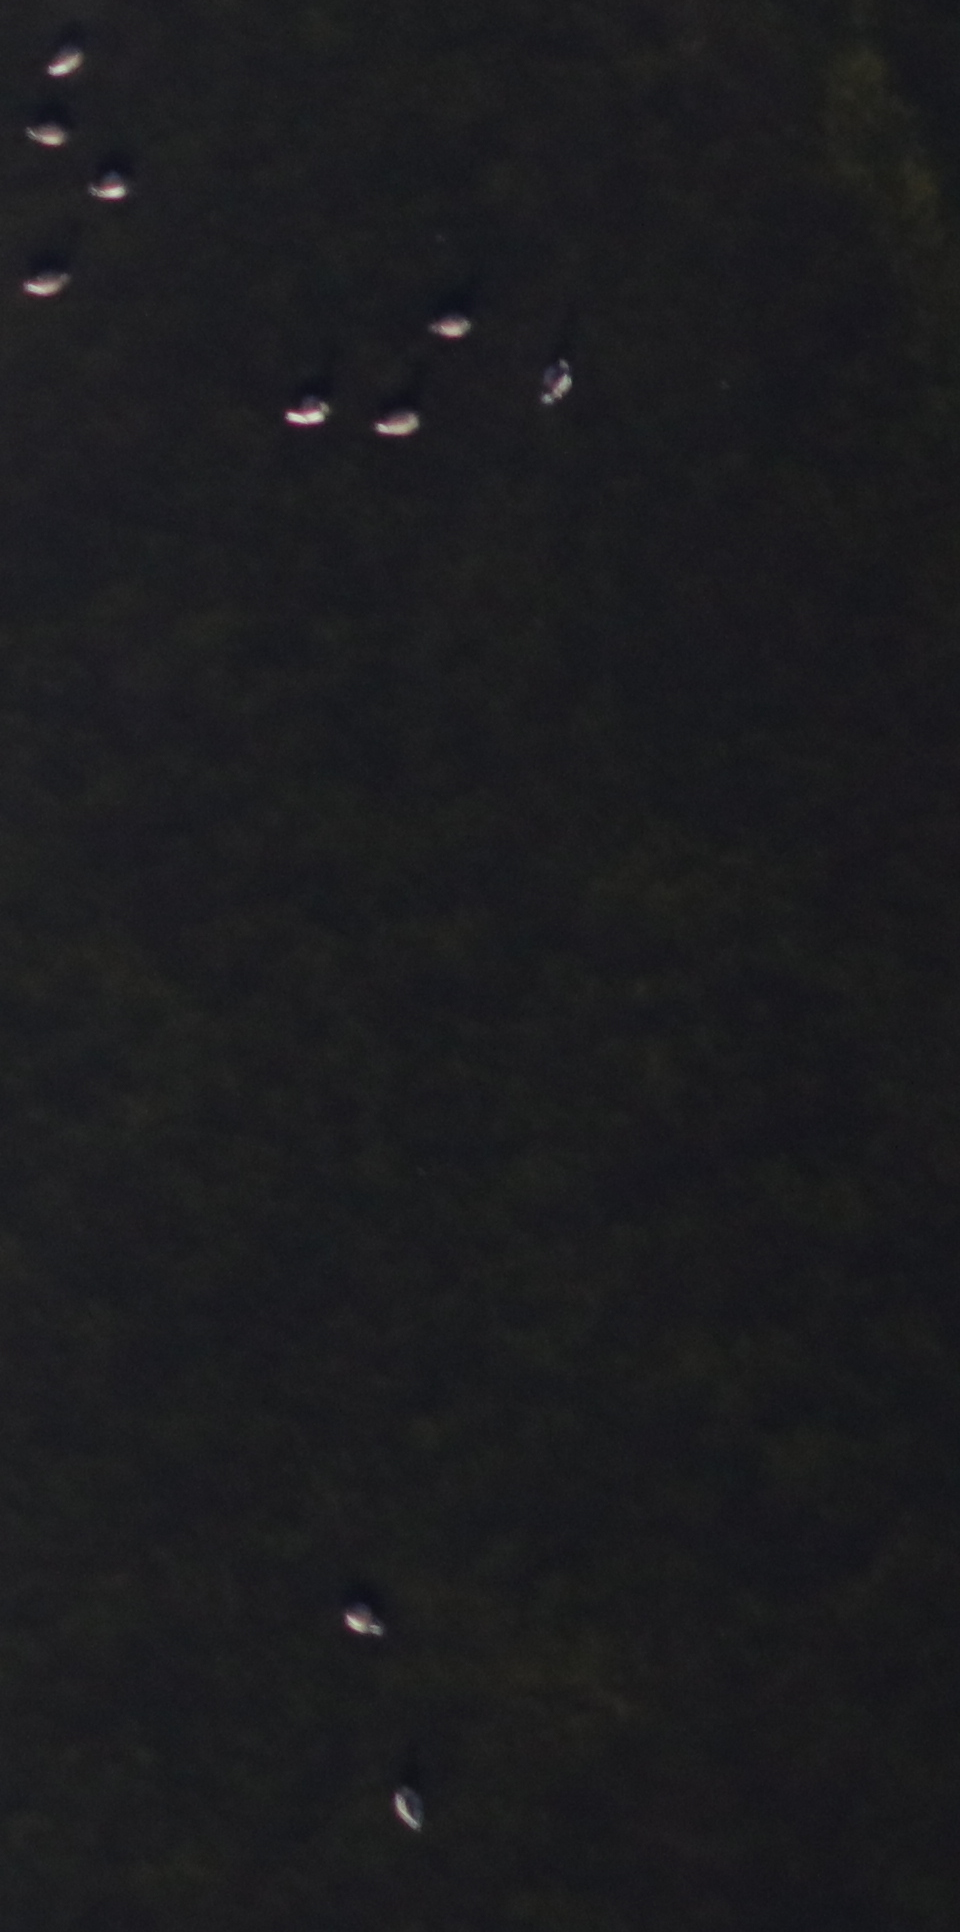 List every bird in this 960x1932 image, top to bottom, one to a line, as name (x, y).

brant (69, 70)
brant (52, 134)
brant (113, 185)
brant (48, 275)
brant (450, 327)
brant (565, 388)
brant (315, 411)
brant (407, 424)
brant (364, 1620)
brant (408, 1806)